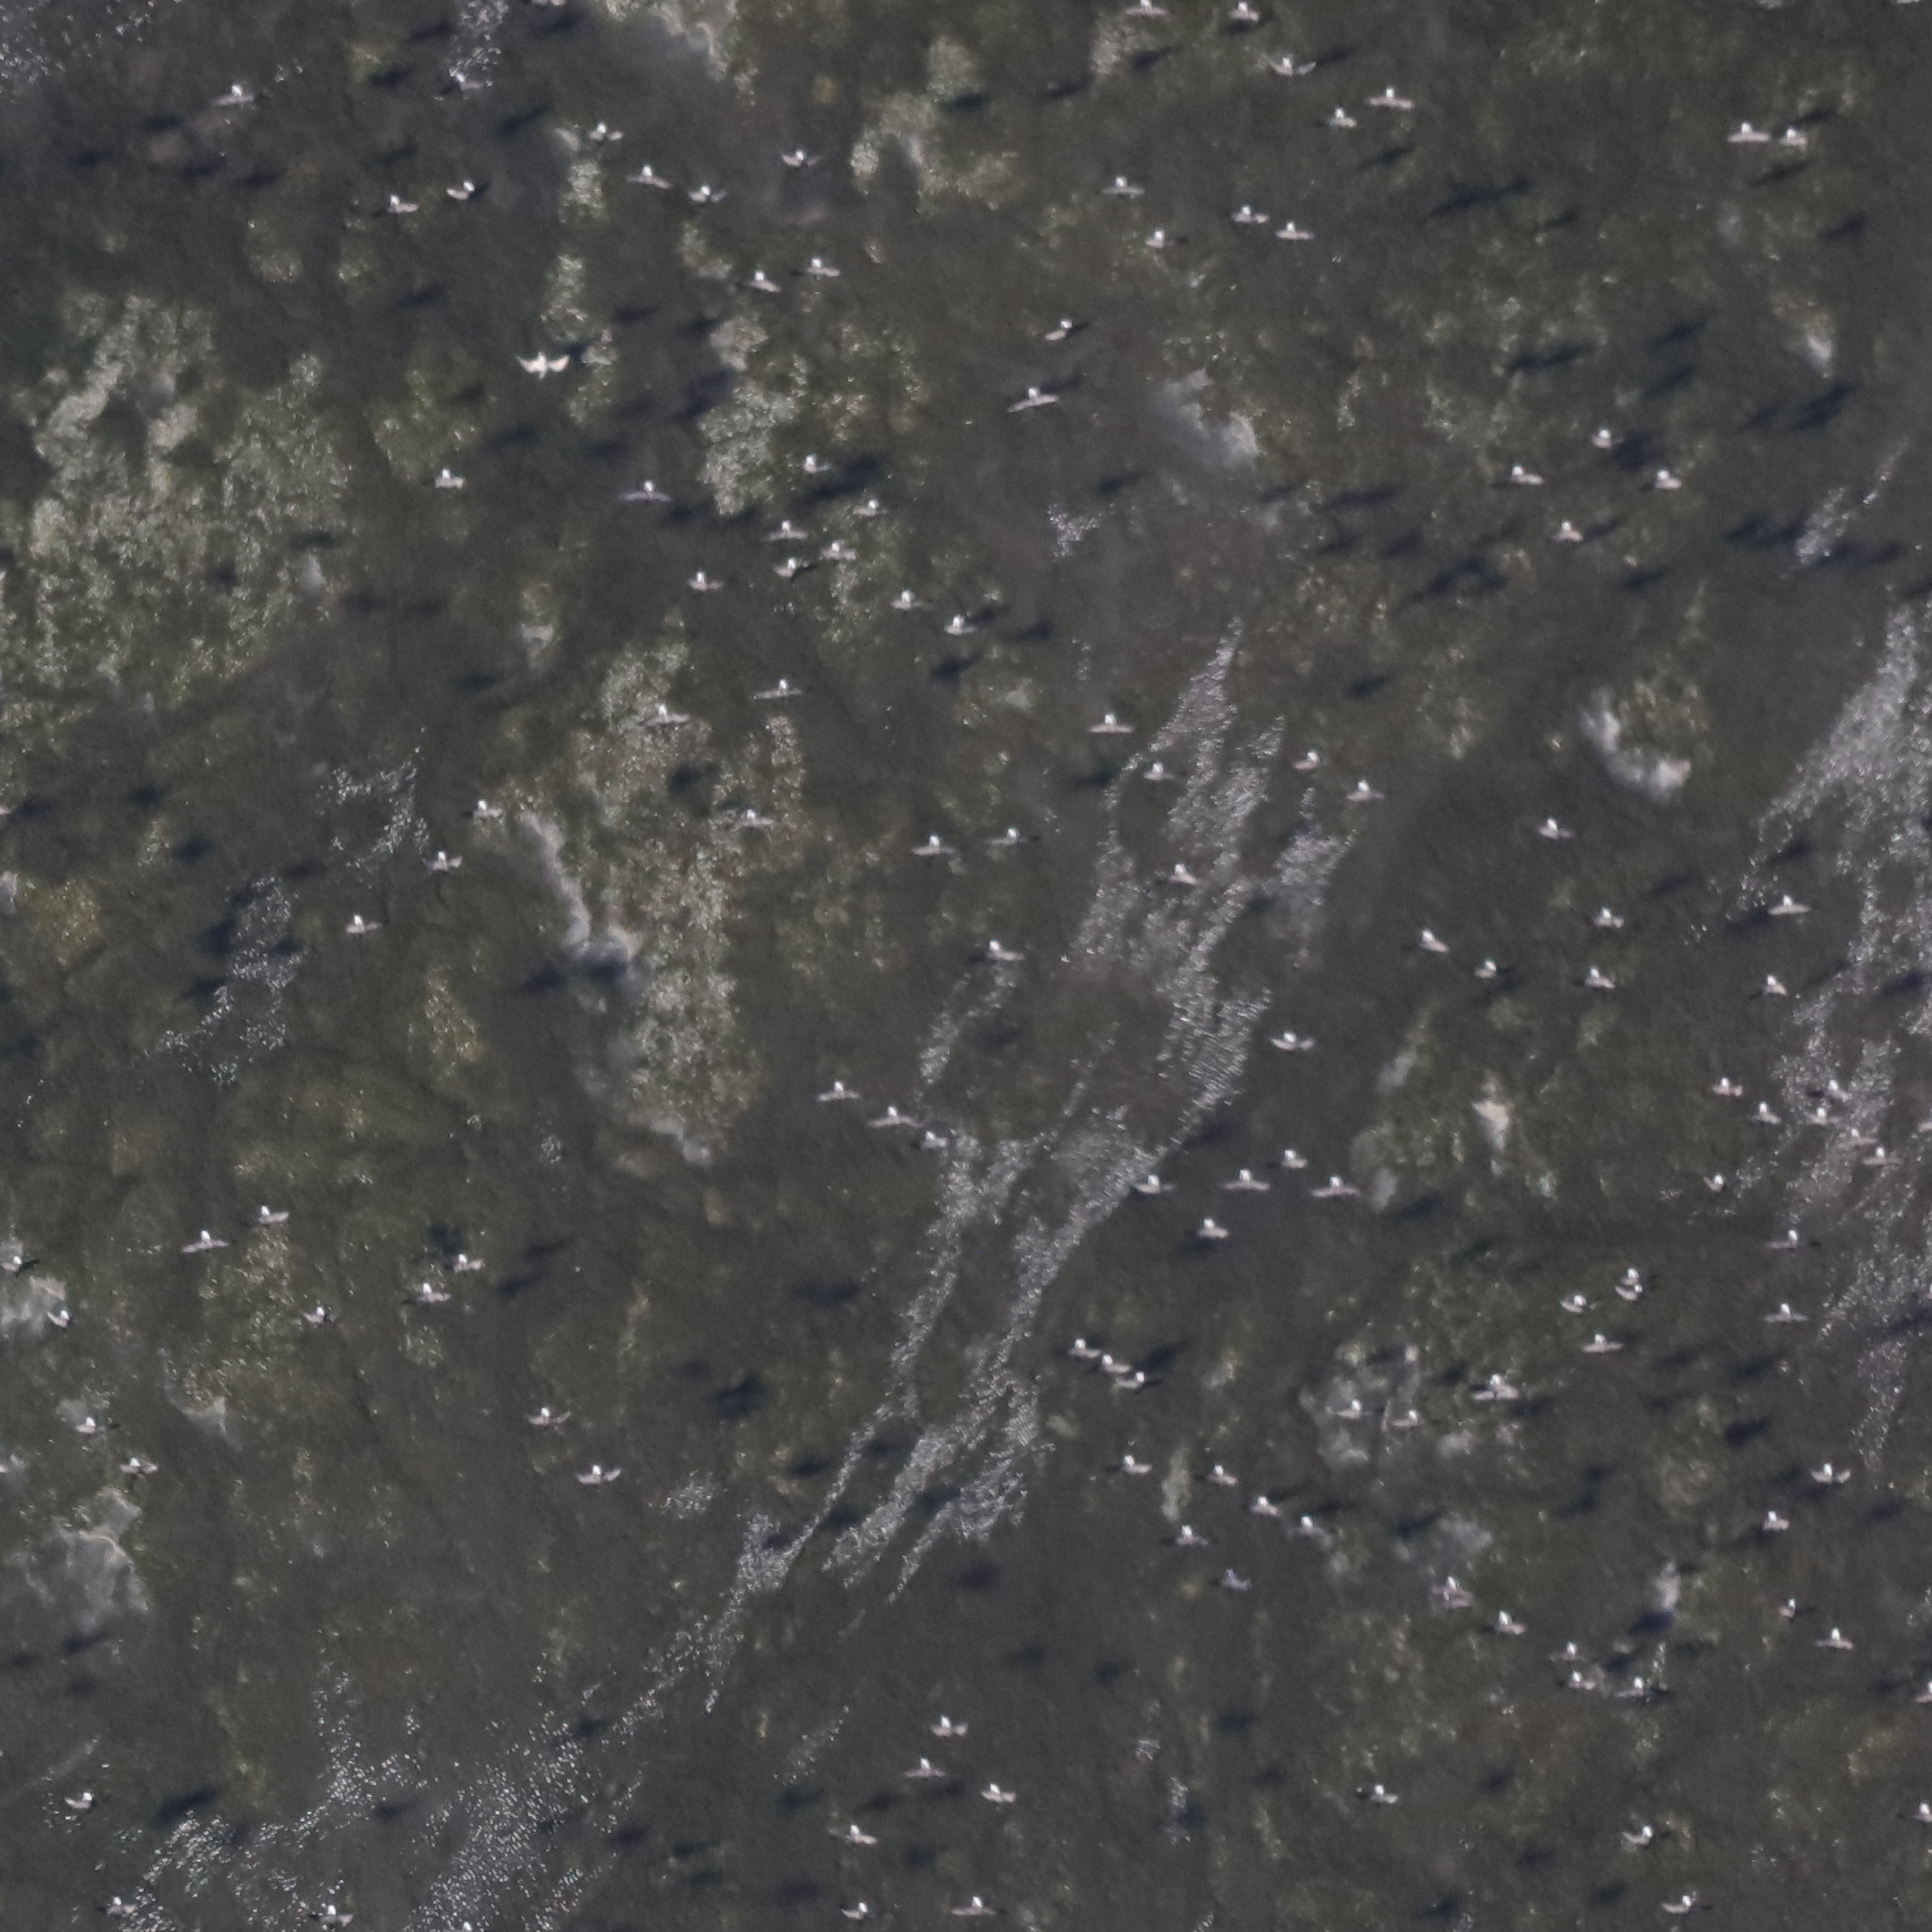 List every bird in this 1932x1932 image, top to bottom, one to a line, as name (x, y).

brant (1247, 11)
brant (1144, 15)
brant (1299, 67)
brant (465, 77)
brant (237, 92)
brant (1403, 93)
brant (1350, 123)
brant (607, 126)
brant (1747, 138)
brant (1803, 139)
brant (805, 160)
brant (648, 184)
brant (469, 189)
brant (1127, 189)
brant (704, 192)
brant (400, 203)
brant (1257, 214)
brant (1304, 235)
brant (1166, 242)
brant (826, 266)
brant (758, 279)
brant (1076, 329)
brant (552, 368)
brant (1051, 397)
brant (1614, 439)
brant (815, 463)
brant (1526, 476)
brant (453, 479)
brant (1668, 490)
brant (656, 496)
brant (868, 502)
brant (1566, 528)
brant (782, 530)
brant (839, 550)
brant (791, 574)
brant (705, 583)
brant (910, 603)
brant (967, 618)
brant (779, 695)
brant (659, 714)
brant (1111, 722)
brant (1313, 759)
brant (1164, 774)
brant (1368, 792)
brant (483, 816)
brant (746, 824)
brant (1558, 825)
brant (1021, 846)
brant (937, 849)
brant (439, 858)
brant (1186, 878)
brant (1786, 907)
brant (1614, 914)
brant (365, 924)
brant (1434, 939)
brant (1002, 956)
brant (1494, 971)
brant (1599, 982)
brant (1779, 988)
brant (1297, 1047)
brant (1728, 1082)
brant (1836, 1093)
brant (846, 1099)
brant (1767, 1115)
brant (1829, 1117)
brant (897, 1120)
brant (943, 1137)
brant (1863, 1139)
brant (1874, 1158)
brant (1295, 1160)
brant (1158, 1189)
brant (1240, 1189)
brant (1721, 1195)
brant (1337, 1197)
brant (263, 1218)
brant (208, 1236)
brant (1211, 1237)
brant (1792, 1249)
brant (13, 1257)
brant (474, 1267)
brant (1643, 1272)
brant (432, 1300)
brant (1636, 1300)
brant (1578, 1301)
brant (1787, 1309)
brant (327, 1316)
brant (68, 1324)
brant (1604, 1348)
brant (1080, 1352)
brant (1111, 1373)
brant (1143, 1384)
brant (1497, 1392)
brant (1349, 1404)
brant (84, 1418)
brant (557, 1418)
brant (1414, 1424)
brant (143, 1462)
brant (1131, 1464)
brant (1832, 1474)
brant (602, 1475)
brant (1220, 1479)
brant (1262, 1509)
brant (1778, 1516)
brant (1311, 1528)
brant (1201, 1538)
brant (1233, 1579)
brant (1458, 1583)
brant (1796, 1603)
brant (1445, 1604)
brant (1511, 1622)
brant (1835, 1644)
brant (1570, 1651)
brant (1580, 1685)
brant (1639, 1687)
brant (1927, 1687)
brant (951, 1721)
brant (922, 1767)
brant (992, 1791)
brant (1381, 1794)
brant (86, 1802)
brant (1929, 1818)
brant (1647, 1832)
brant (850, 1838)
brant (132, 1899)
brant (971, 1904)
brant (1688, 1904)
brant (861, 1910)
brant (329, 1913)
brant (463, 1930)